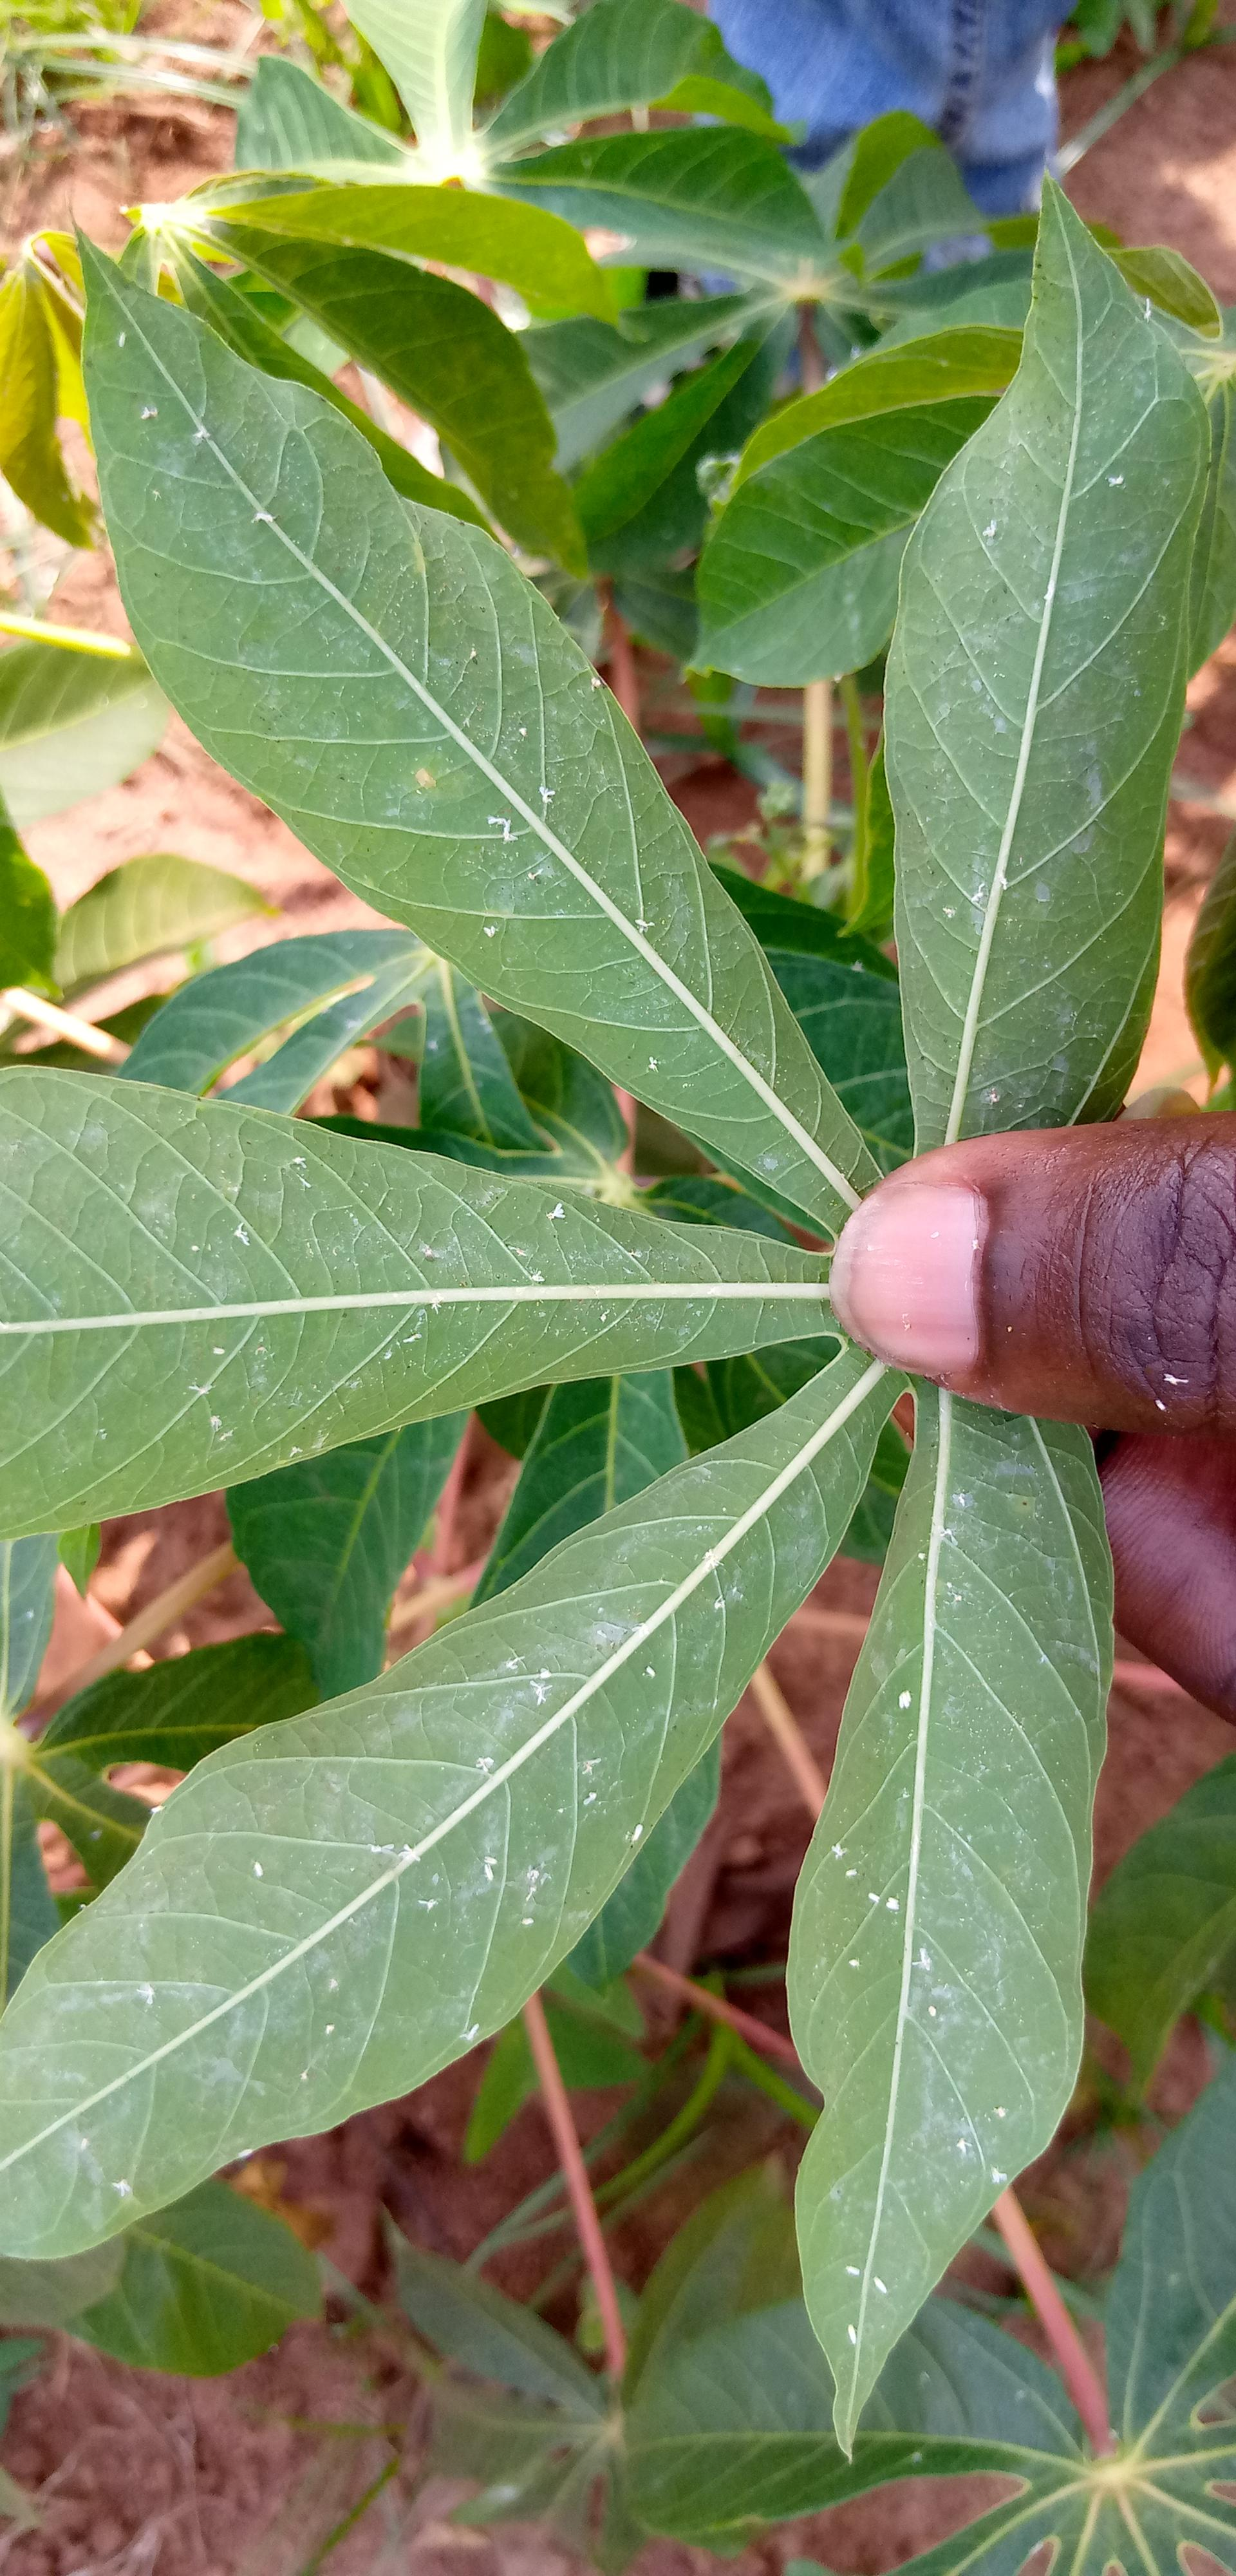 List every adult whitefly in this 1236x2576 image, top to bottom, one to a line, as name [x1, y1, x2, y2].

whitefly [116, 330, 127, 348]
whitefly [140, 404, 161, 421]
whitefly [192, 426, 215, 443]
whitefly [1105, 473, 1125, 488]
whitefly [250, 511, 276, 526]
whitefly [982, 517, 997, 539]
whitefly [468, 647, 480, 661]
whitefly [589, 675, 603, 693]
whitefly [517, 725, 529, 739]
whitefly [536, 783, 556, 806]
whitefly [486, 811, 520, 845]
whitefly [968, 886, 985, 904]
whitefly [941, 905, 956, 920]
whitefly [633, 916, 655, 934]
whitefly [482, 923, 500, 940]
whitefly [646, 1054, 659, 1072]
whitefly [290, 1154, 308, 1170]
whitefly [546, 1200, 566, 1221]
whitefly [233, 1220, 250, 1247]
whitefly [530, 1269, 545, 1285]
whitefly [403, 1330, 424, 1345]
whitefly [211, 1345, 227, 1356]
whitefly [207, 1412, 223, 1430]
whitefly [288, 1444, 306, 1458]
whitefly [714, 1593, 727, 1612]
whitefly [504, 1653, 527, 1671]
whitefly [644, 1663, 659, 1680]
whitefly [538, 1666, 556, 1680]
whitefly [529, 1680, 556, 1706]
whitefly [897, 1688, 912, 1710]
whitefly [473, 1754, 496, 1774]
whitefly [581, 1756, 603, 1776]
whitefly [582, 1789, 599, 1806]
whitefly [631, 1821, 646, 1843]
whitefly [830, 1842, 848, 1861]
whitefly [482, 1853, 499, 1865]
whitefly [252, 1859, 265, 1879]
whitefly [483, 1863, 494, 1883]
whitefly [844, 1868, 859, 1879]
whitefly [866, 1890, 881, 1903]
whitefly [884, 1895, 902, 1913]
whitefly [417, 1897, 439, 1914]
whitefly [520, 1915, 537, 1927]
whitefly [912, 1946, 935, 1972]
whitefly [847, 1956, 862, 1970]
whitefly [135, 1985, 158, 2005]
whitefly [927, 2003, 939, 2020]
whitefly [324, 2021, 337, 2038]
whitefly [466, 2022, 481, 2043]
whitefly [989, 2105, 1009, 2118]
whitefly [955, 2135, 973, 2157]
whitefly [988, 2163, 1011, 2186]
whitefly [110, 2179, 132, 2197]
whitefly [844, 2262, 861, 2277]
whitefly [872, 2273, 888, 2295]
whitefly [846, 2322, 858, 2346]